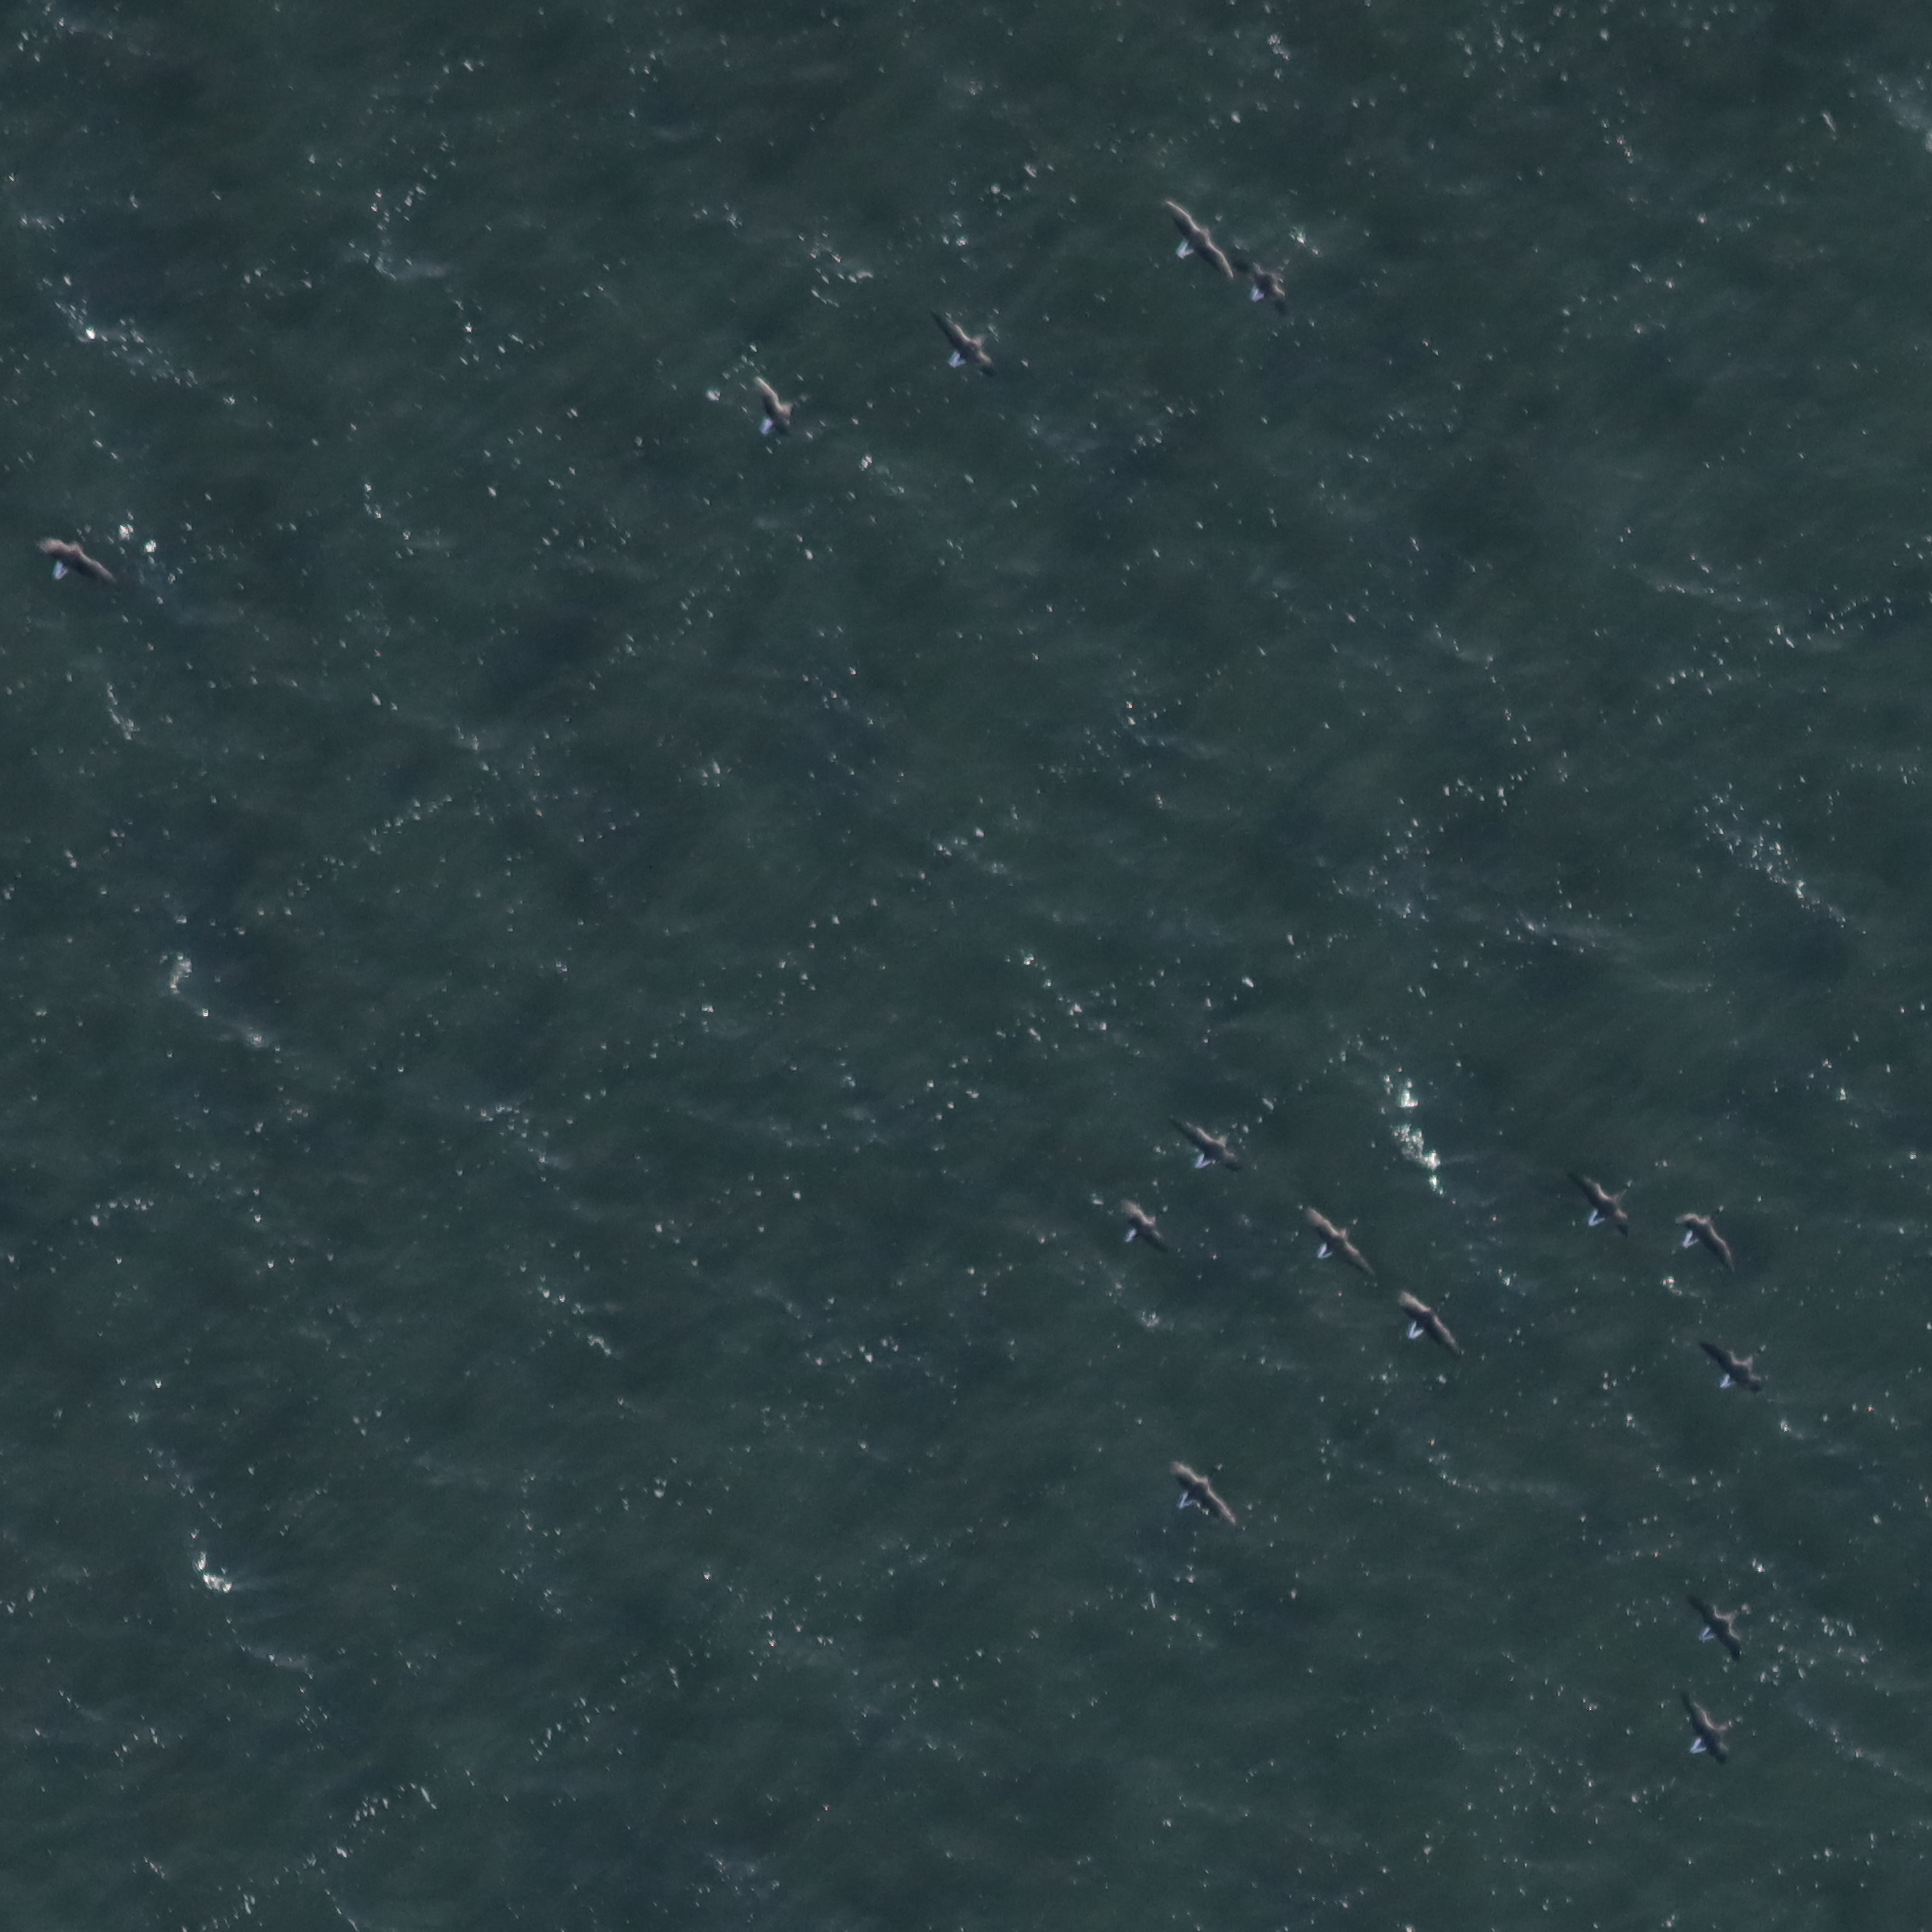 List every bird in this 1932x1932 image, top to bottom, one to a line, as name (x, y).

brant (1194, 242)
brant (1265, 285)
brant (969, 350)
brant (779, 416)
brant (71, 556)
brant (1214, 1149)
brant (1605, 1211)
brant (1144, 1227)
brant (1699, 1227)
brant (1336, 1236)
brant (1426, 1323)
brant (1736, 1373)
brant (1196, 1489)
brant (1720, 1627)
brant (1705, 1738)